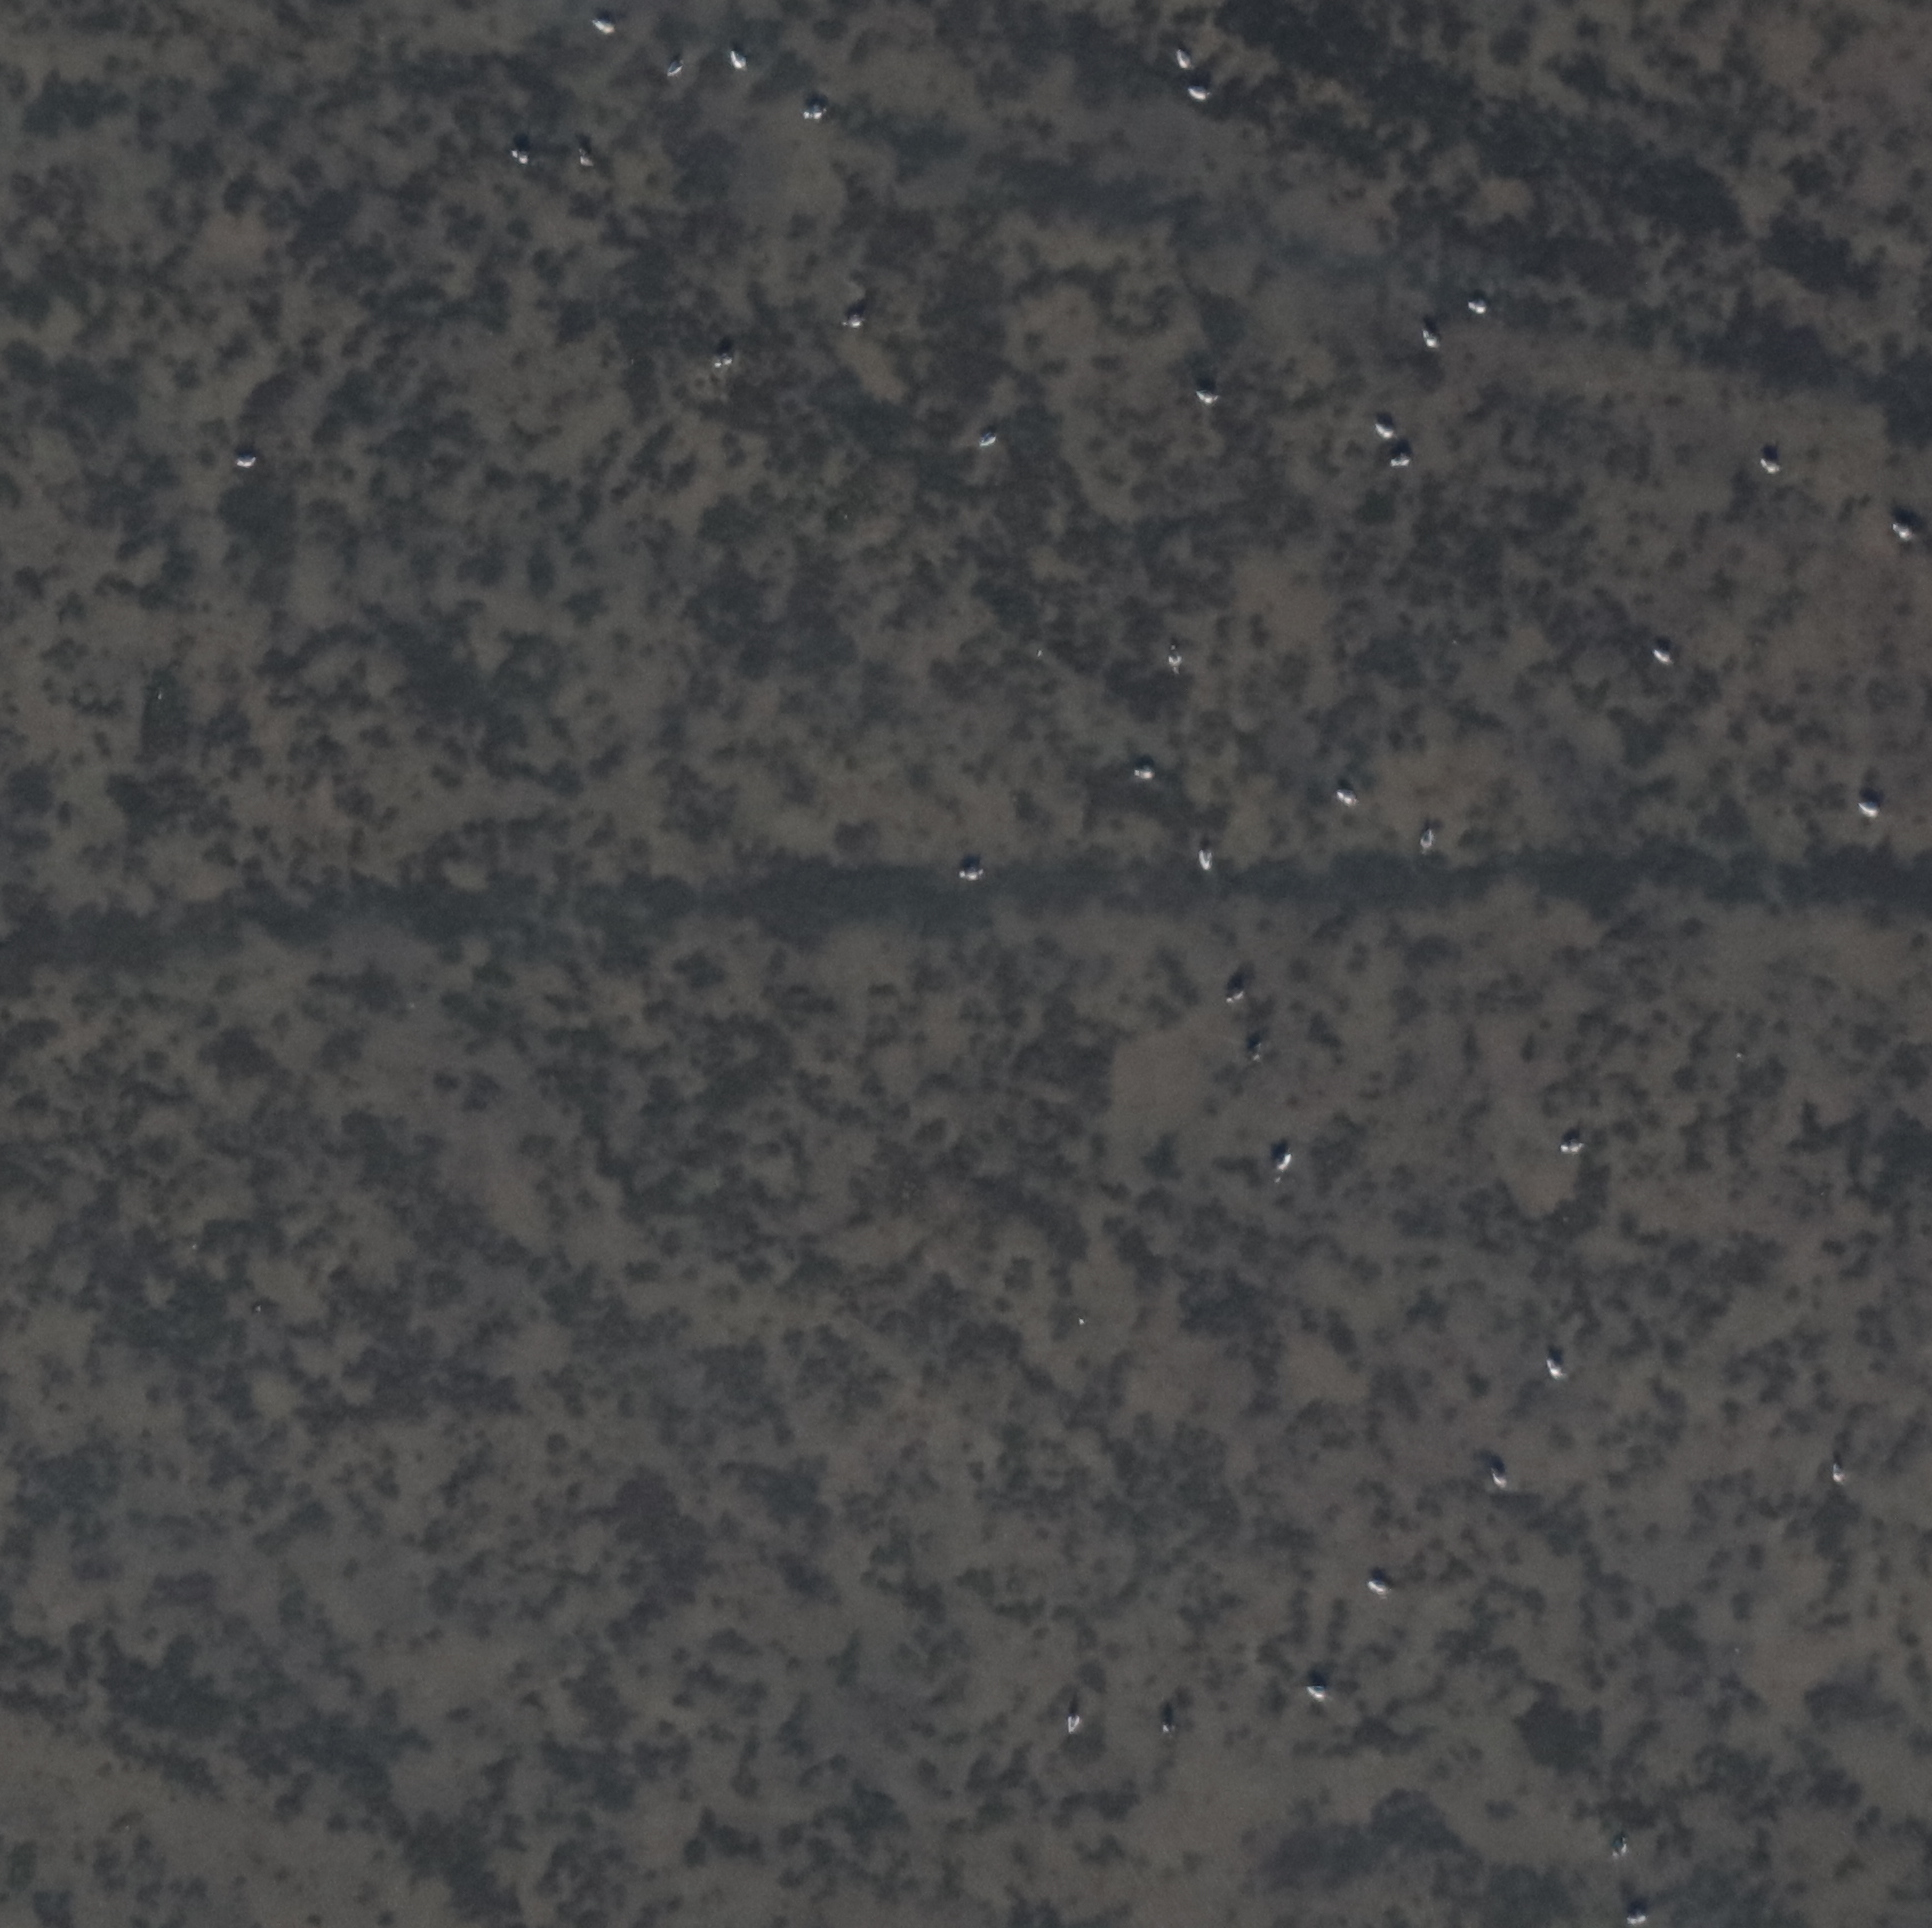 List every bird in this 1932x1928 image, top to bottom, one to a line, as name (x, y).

brant (603, 25)
brant (738, 58)
brant (1182, 61)
brant (675, 67)
brant (1199, 93)
brant (814, 112)
brant (583, 156)
brant (522, 159)
brant (1478, 307)
brant (854, 321)
brant (1430, 342)
brant (724, 360)
brant (1208, 397)
brant (1386, 433)
brant (989, 438)
brant (245, 460)
brant (1405, 462)
brant (1771, 465)
brant (1905, 532)
brant (1174, 657)
brant (1662, 657)
brant (1145, 773)
brant (1347, 796)
brant (1871, 807)
brant (1427, 845)
brant (1208, 860)
brant (972, 872)
brant (1235, 994)
brant (1254, 1052)
brant (1572, 1145)
brant (1283, 1161)
brant (1555, 1369)
brant (1840, 1474)
brant (1499, 1479)
brant (1380, 1586)
brant (1318, 1692)
brant (1074, 1722)
brant (1166, 1729)
brant (1620, 1847)
brant (1633, 1918)